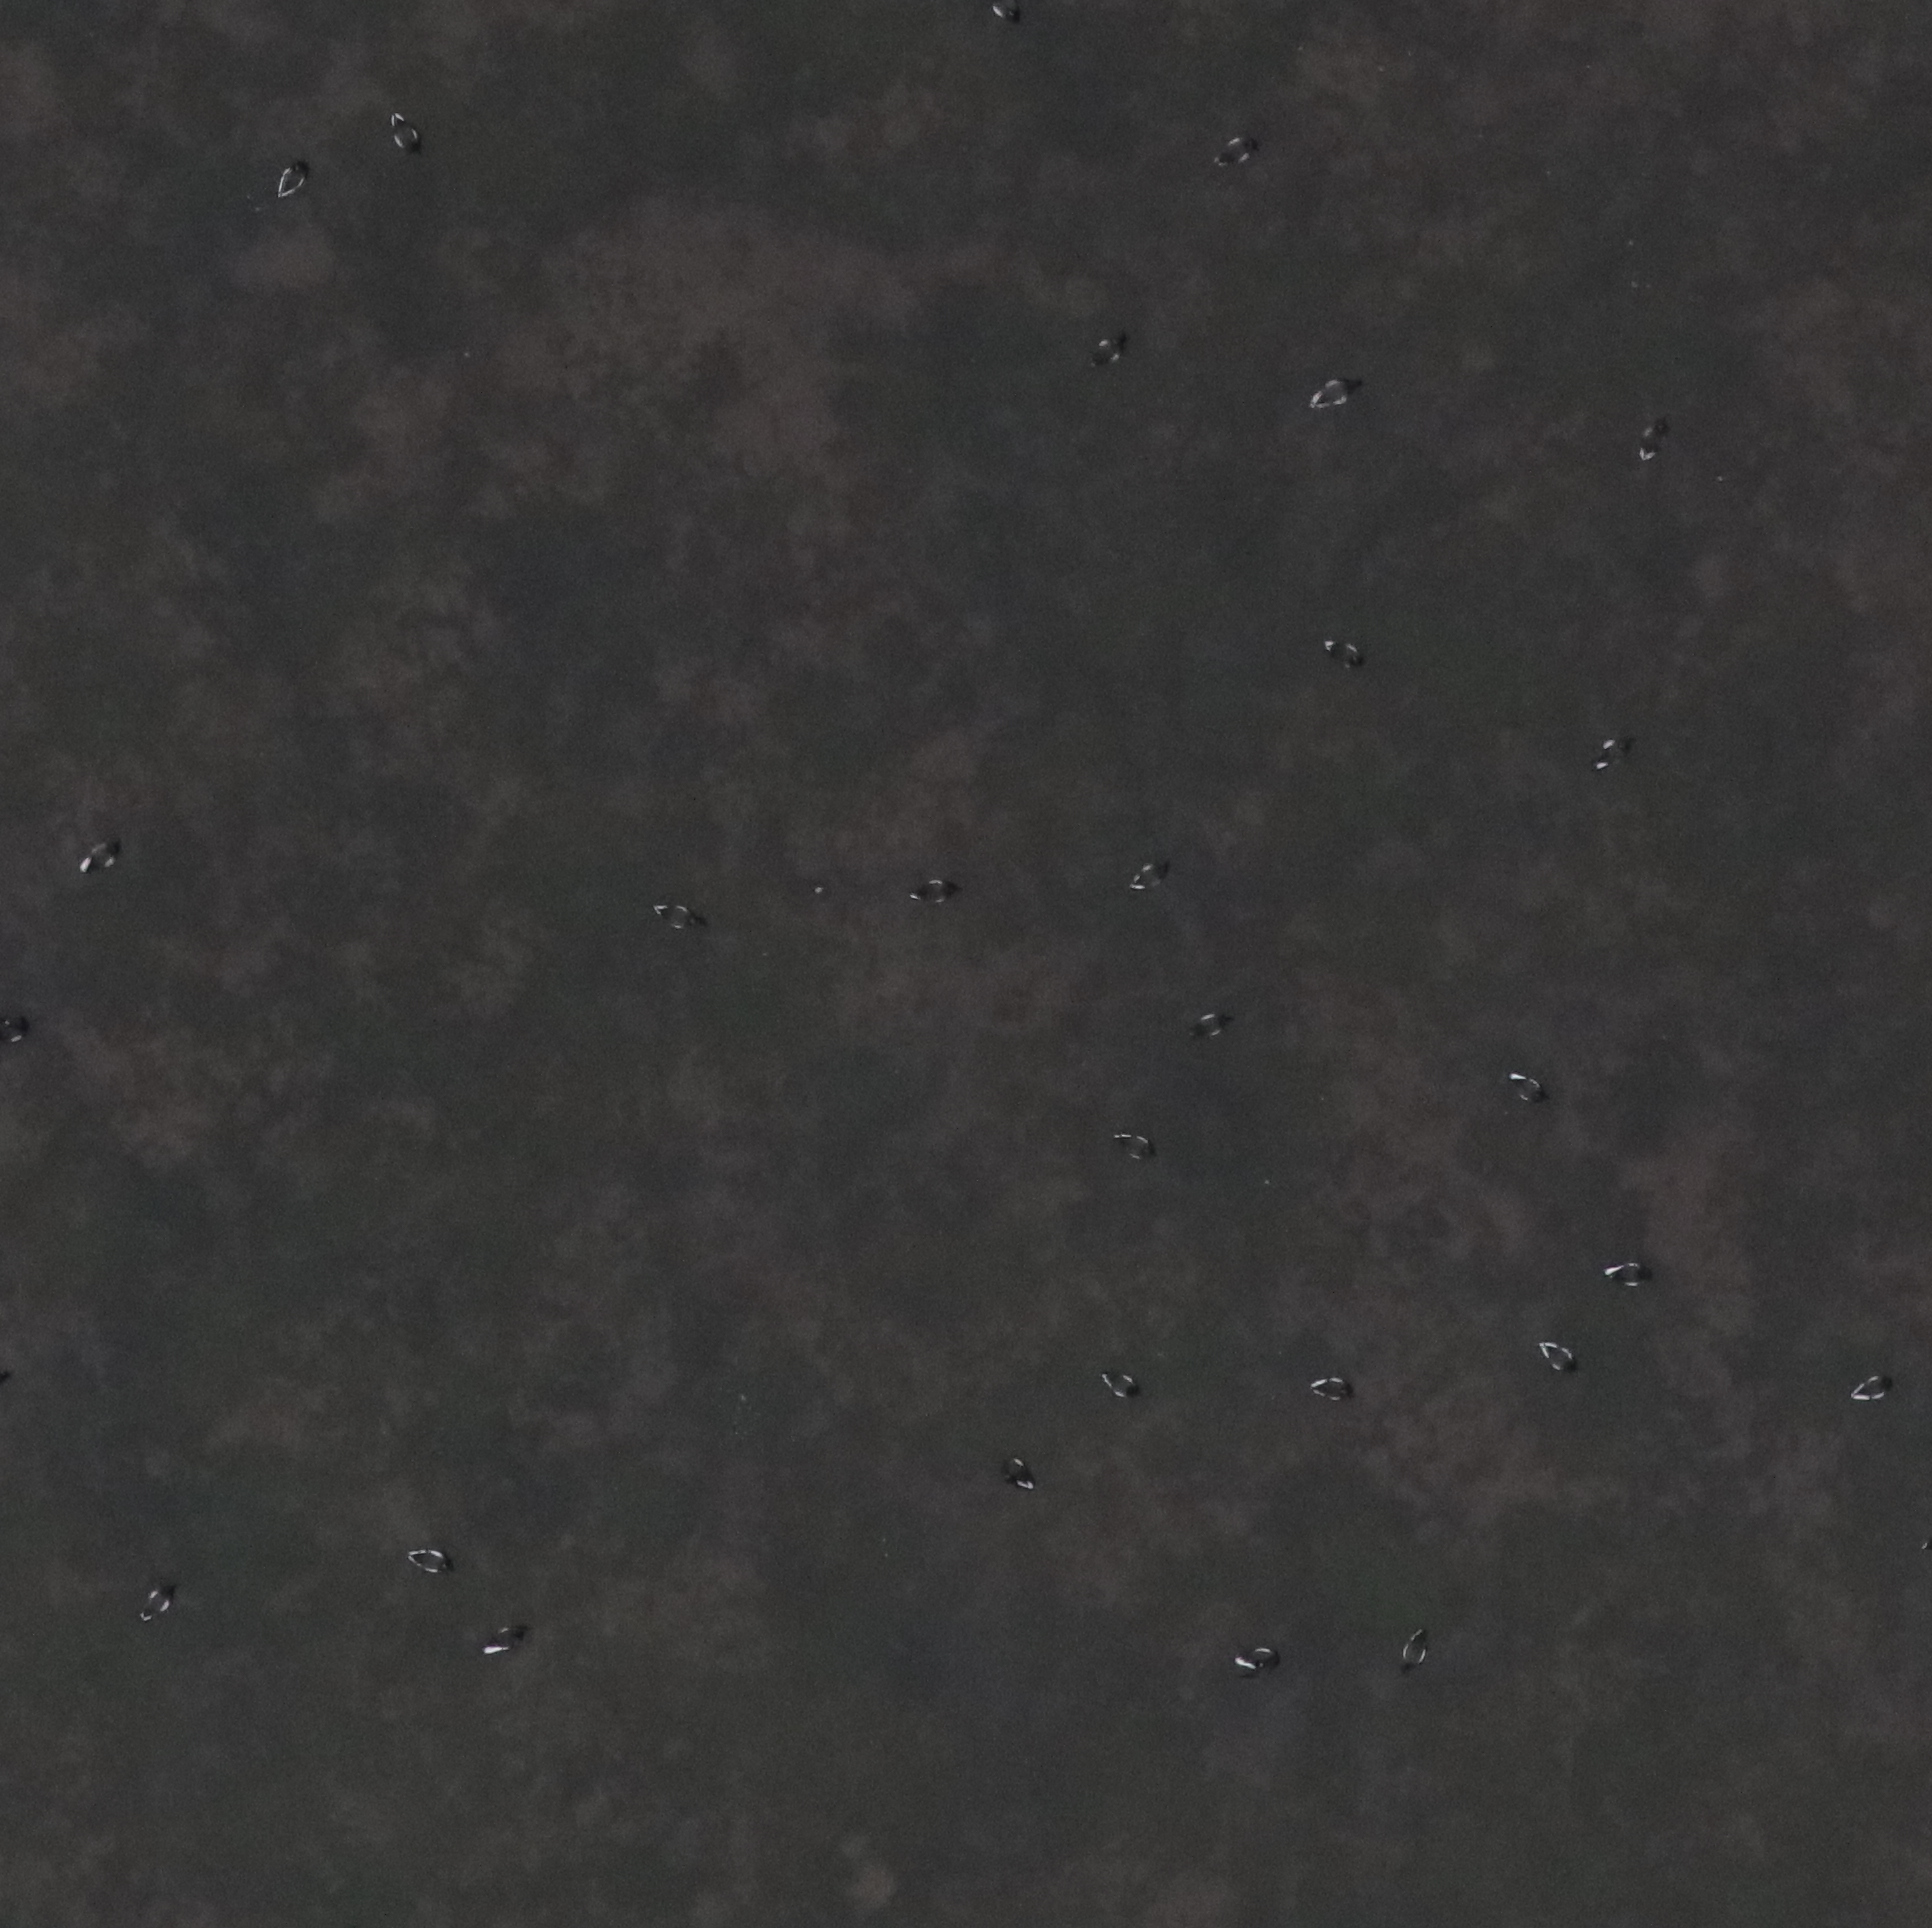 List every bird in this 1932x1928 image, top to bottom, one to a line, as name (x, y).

brant (1000, 2)
brant (404, 134)
brant (1235, 152)
brant (291, 179)
brant (1110, 349)
brant (1335, 393)
brant (1651, 441)
brant (1344, 650)
brant (1623, 743)
brant (103, 854)
brant (1152, 875)
brant (933, 891)
brant (677, 914)
brant (1212, 1025)
brant (1, 1032)
brant (1534, 1081)
brant (1136, 1145)
brant (1628, 1274)
brant (1560, 1357)
brant (1119, 1384)
brant (1333, 1387)
brant (1872, 1388)
brant (1020, 1473)
brant (431, 1561)
brant (155, 1603)
brant (499, 1642)
brant (1416, 1651)
brant (1257, 1661)